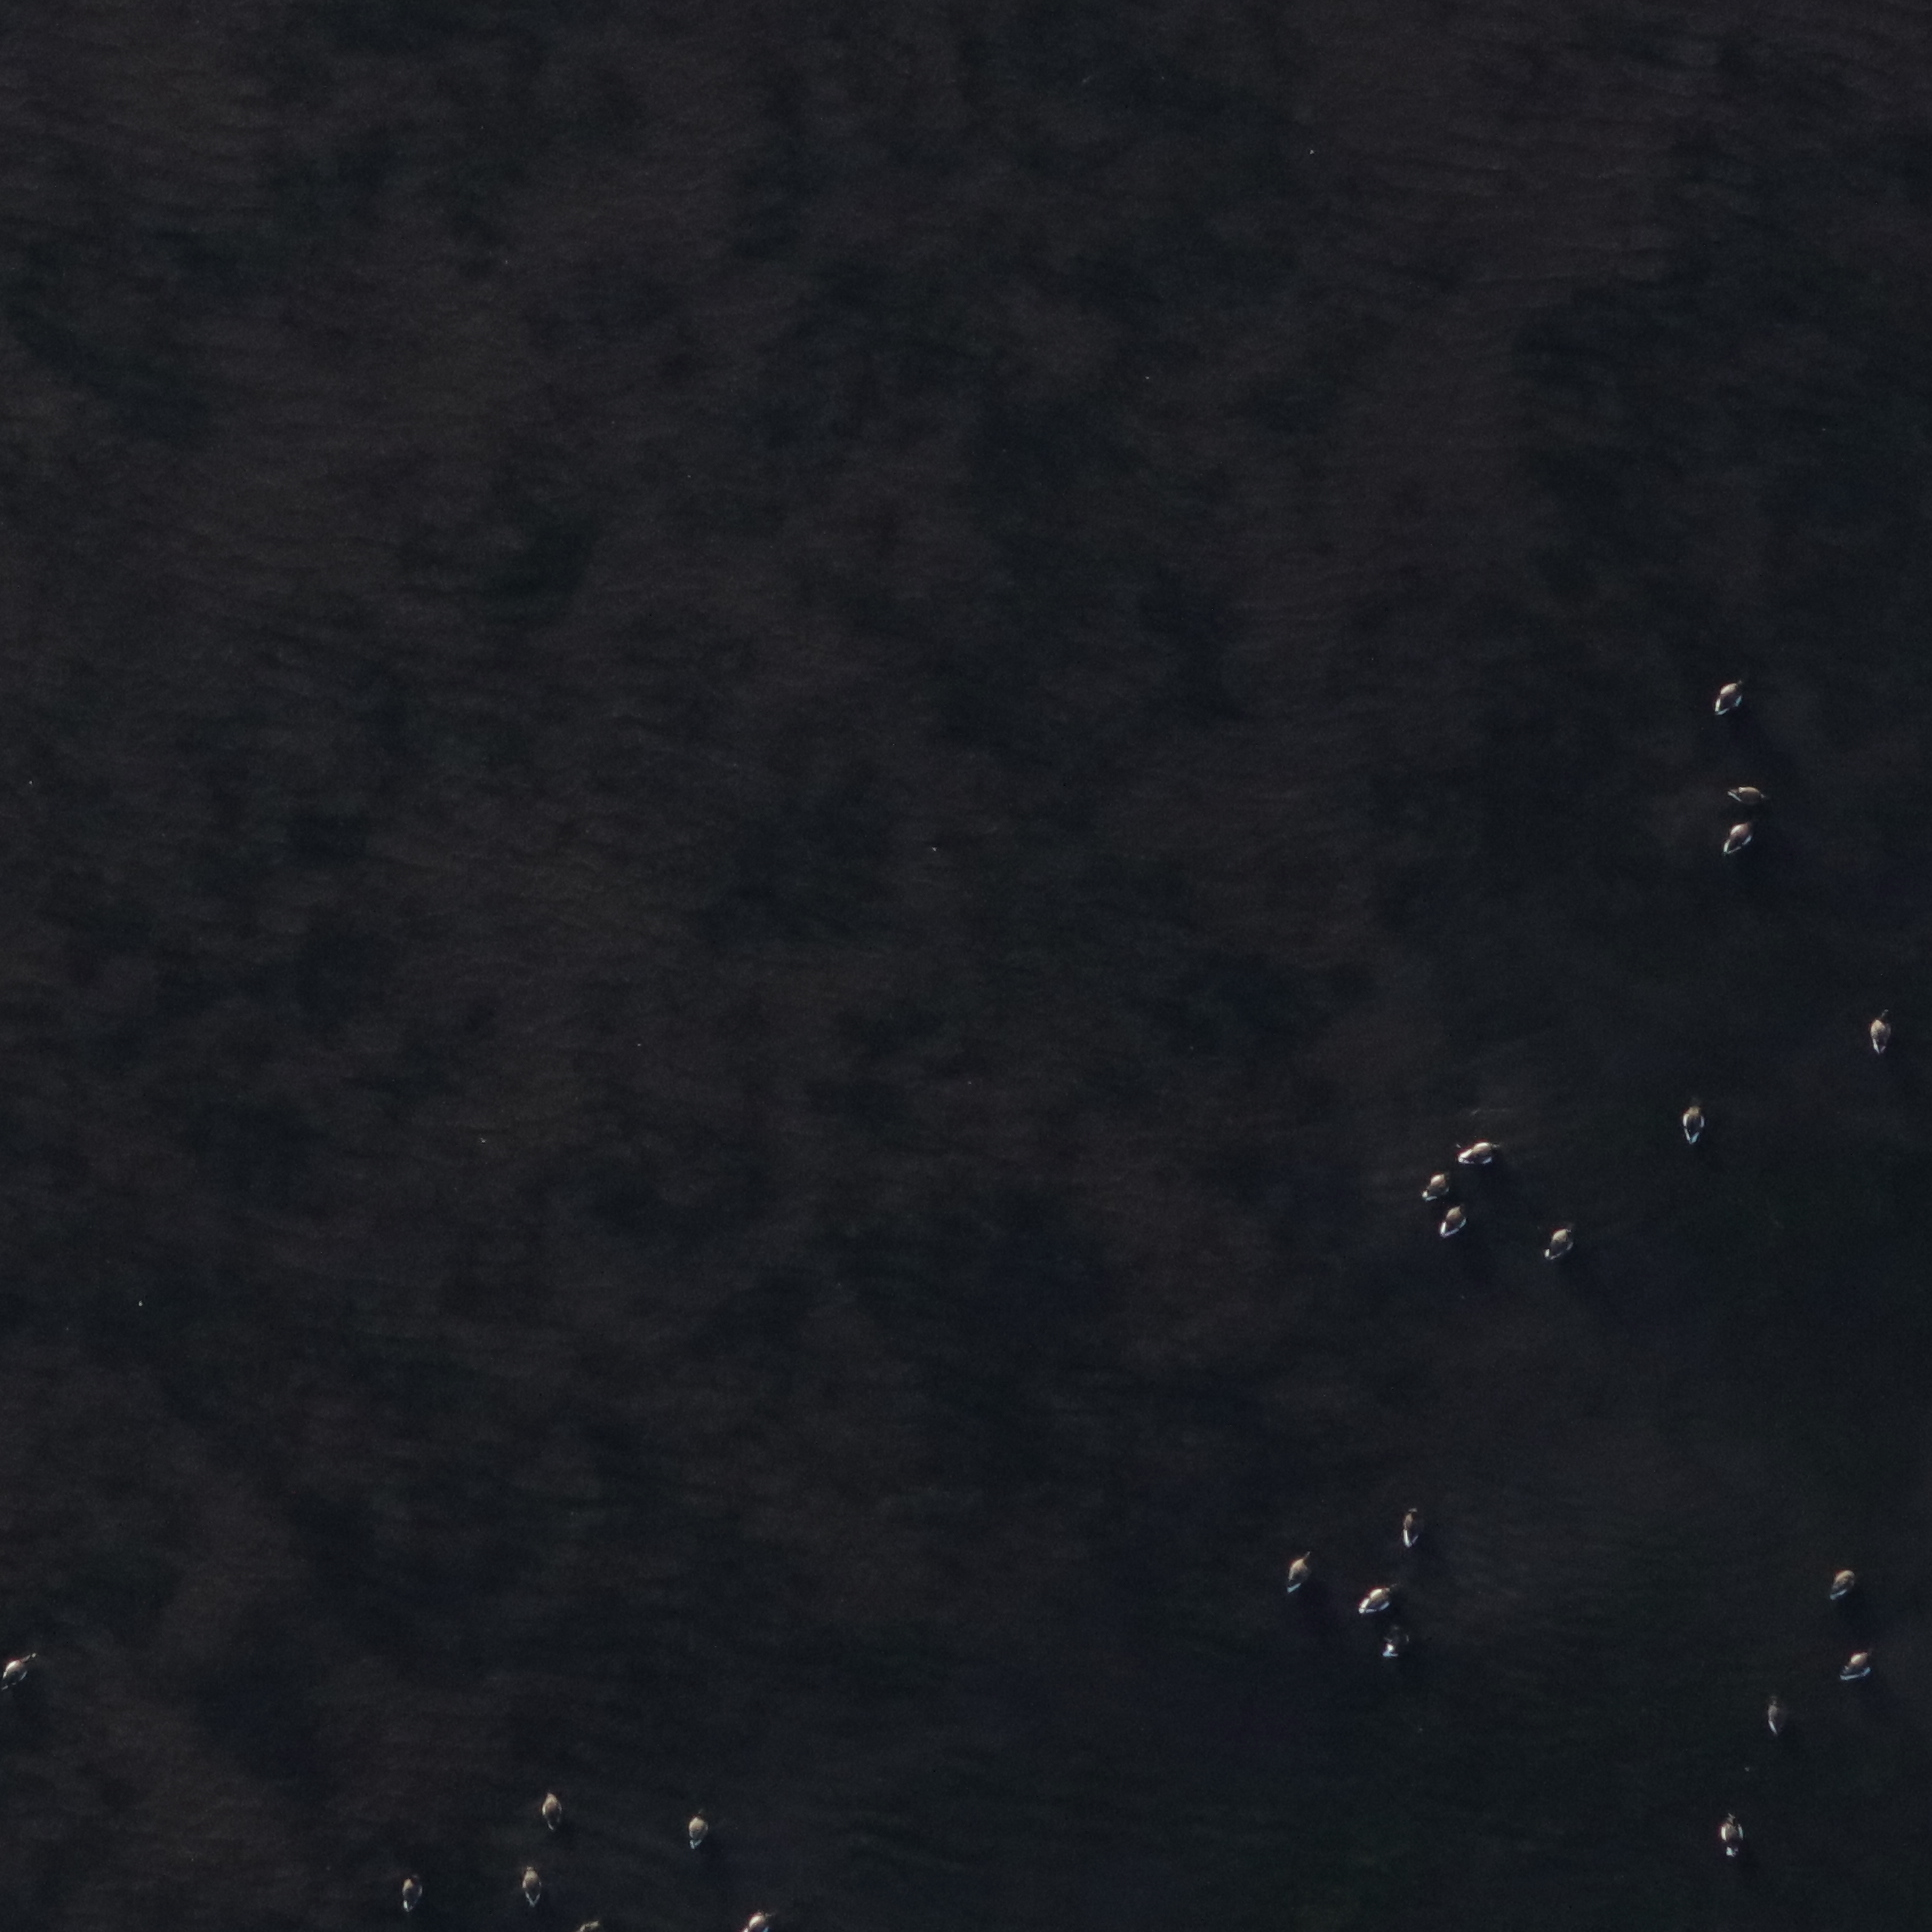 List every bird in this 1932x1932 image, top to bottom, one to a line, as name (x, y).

brant (1730, 696)
brant (1748, 792)
brant (1739, 836)
brant (1882, 1032)
brant (1693, 1120)
brant (1479, 1152)
brant (1436, 1185)
brant (1449, 1212)
brant (1560, 1242)
brant (1409, 1527)
brant (1300, 1571)
brant (1839, 1583)
brant (1378, 1599)
brant (1392, 1642)
brant (1857, 1665)
brant (18, 1670)
brant (1773, 1715)
brant (550, 1808)
brant (698, 1829)
brant (1730, 1833)
brant (533, 1883)
brant (411, 1891)
brant (755, 1925)